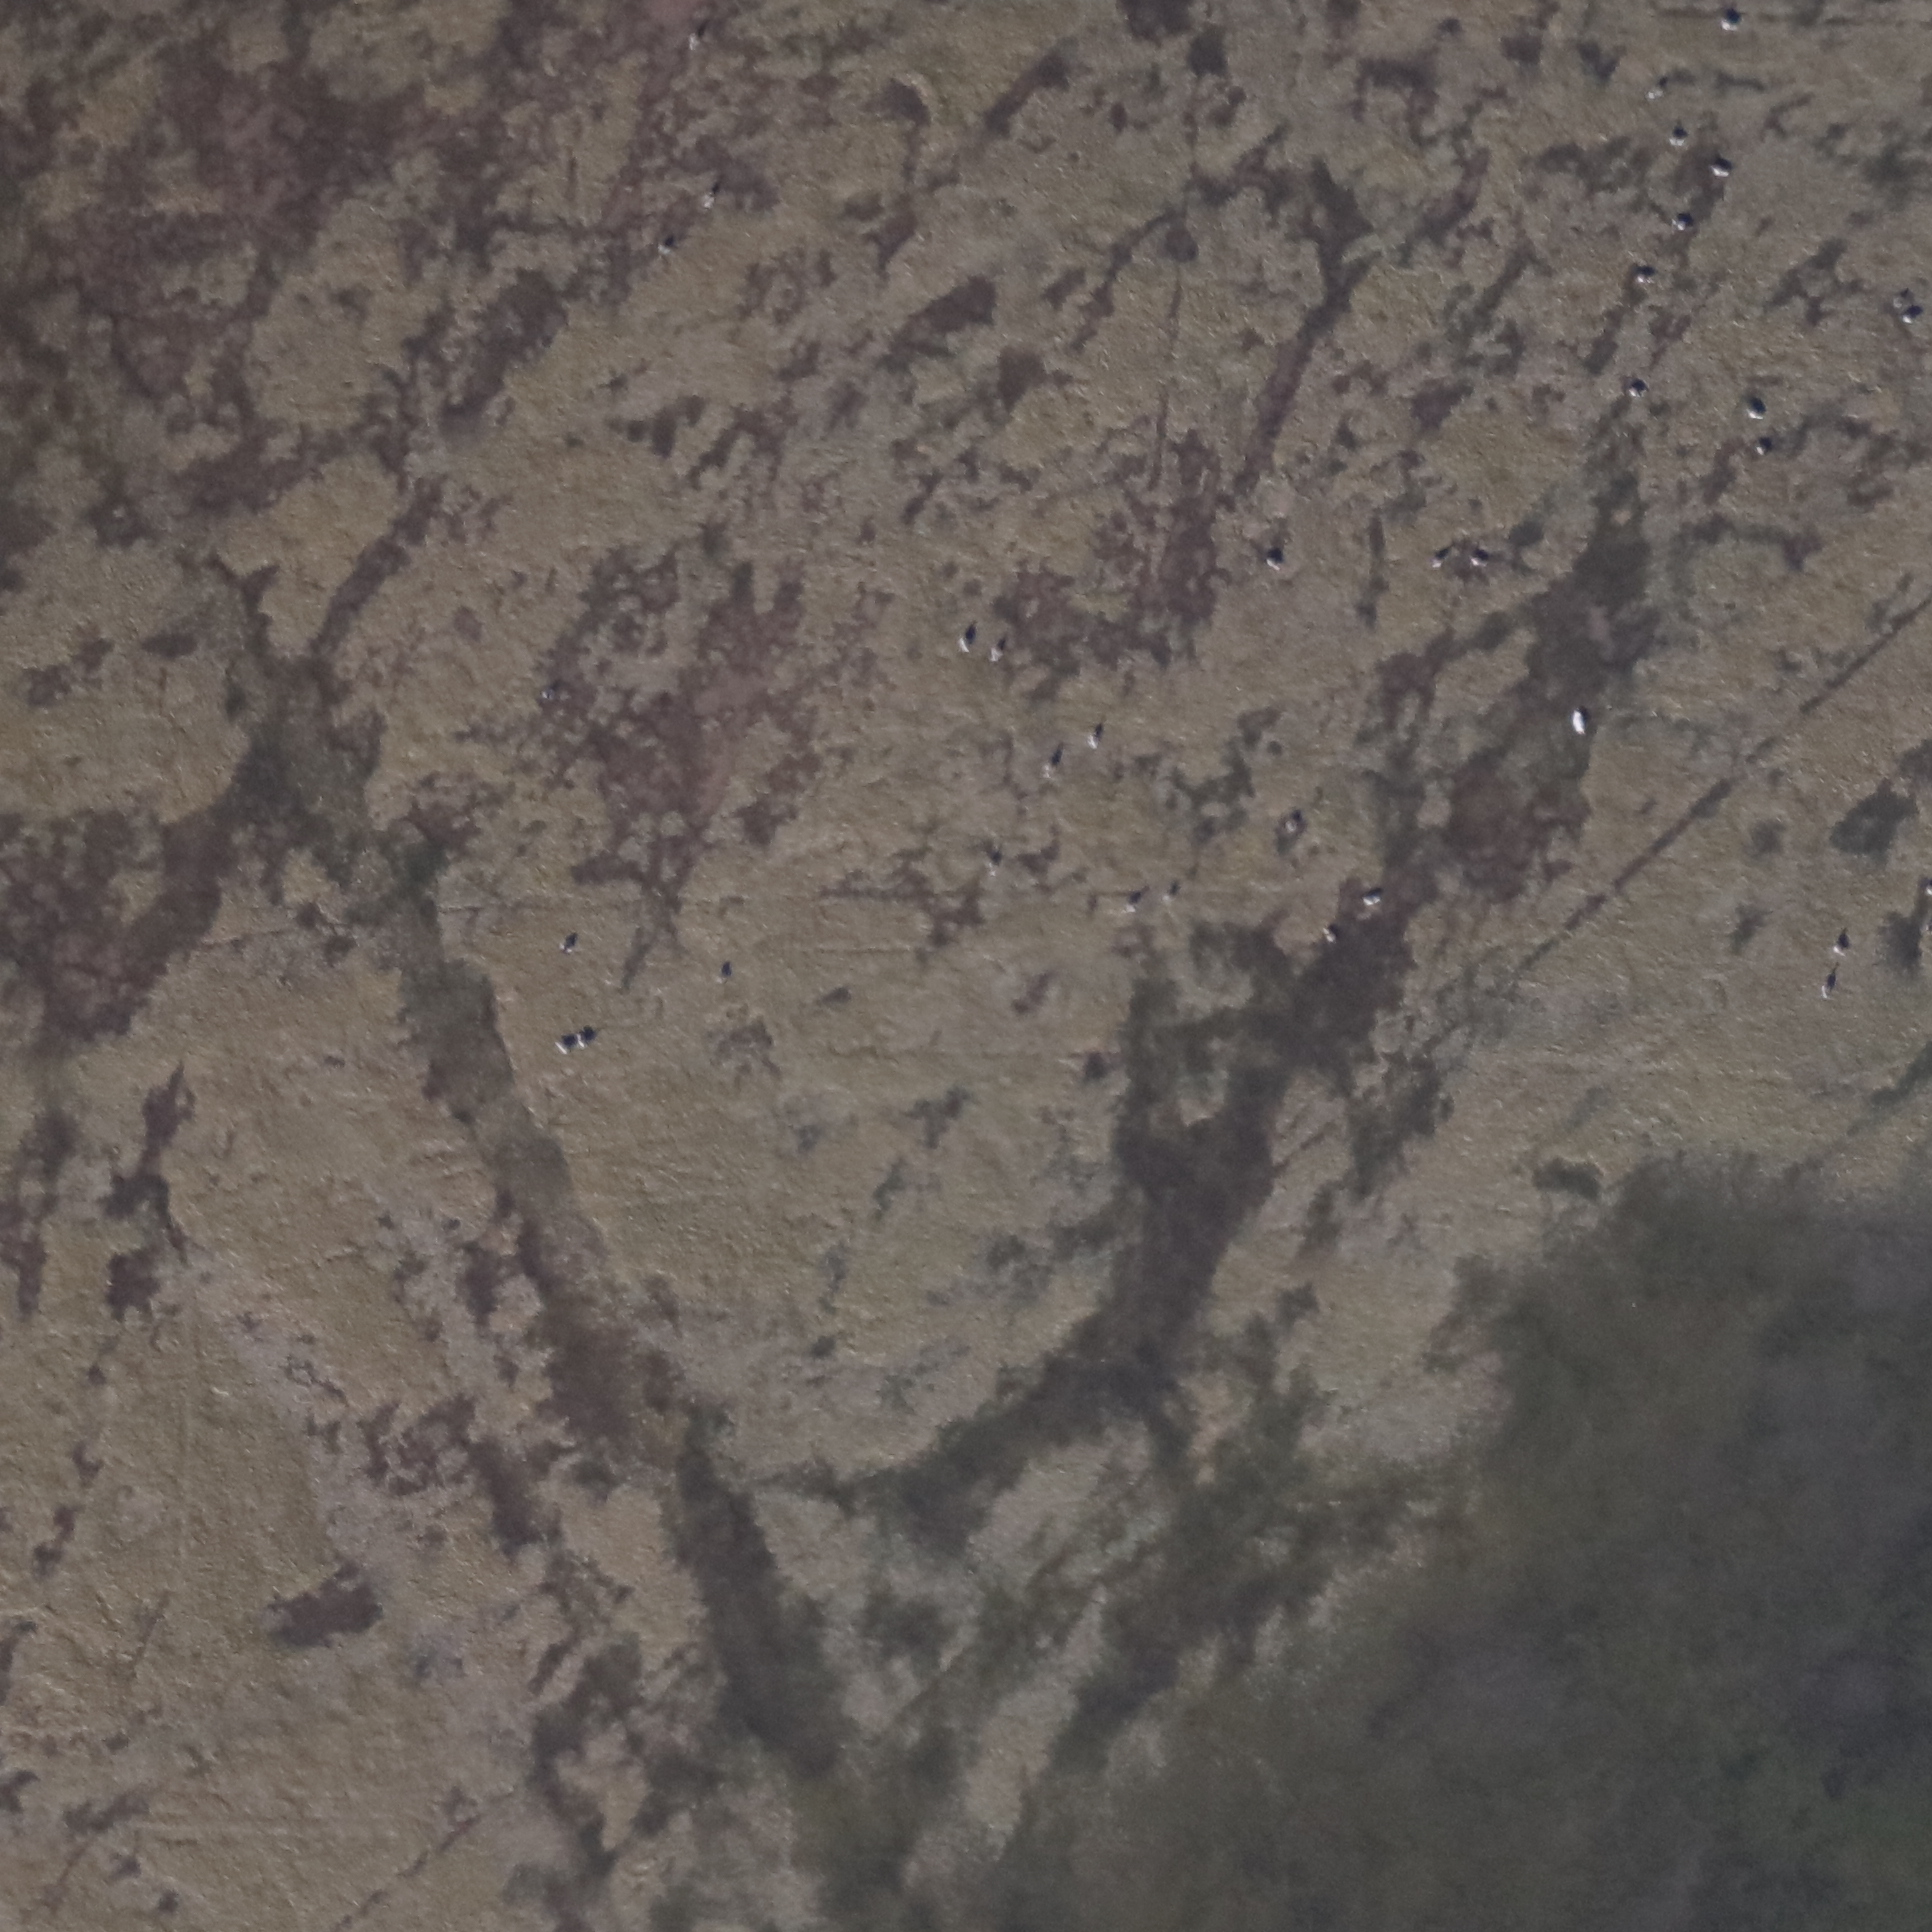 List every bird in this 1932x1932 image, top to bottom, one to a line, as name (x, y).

brant (1730, 29)
brant (696, 41)
brant (1659, 90)
brant (1679, 140)
brant (1721, 171)
brant (709, 201)
brant (1675, 223)
brant (663, 245)
brant (1644, 279)
brant (1902, 299)
brant (1911, 317)
brant (1637, 386)
brant (1759, 415)
brant (1761, 442)
brant (1273, 560)
brant (1481, 562)
brant (1435, 564)
brant (966, 644)
brant (997, 655)
brant (548, 693)
gull (1577, 721)
brant (1094, 738)
brant (1050, 770)
brant (1293, 826)
brant (997, 864)
brant (1931, 891)
brant (1162, 894)
brant (1372, 901)
brant (1133, 909)
brant (1929, 933)
brant (1330, 935)
brant (568, 944)
brant (1842, 947)
brant (718, 979)
brant (1830, 989)
brant (587, 1042)
brant (561, 1049)